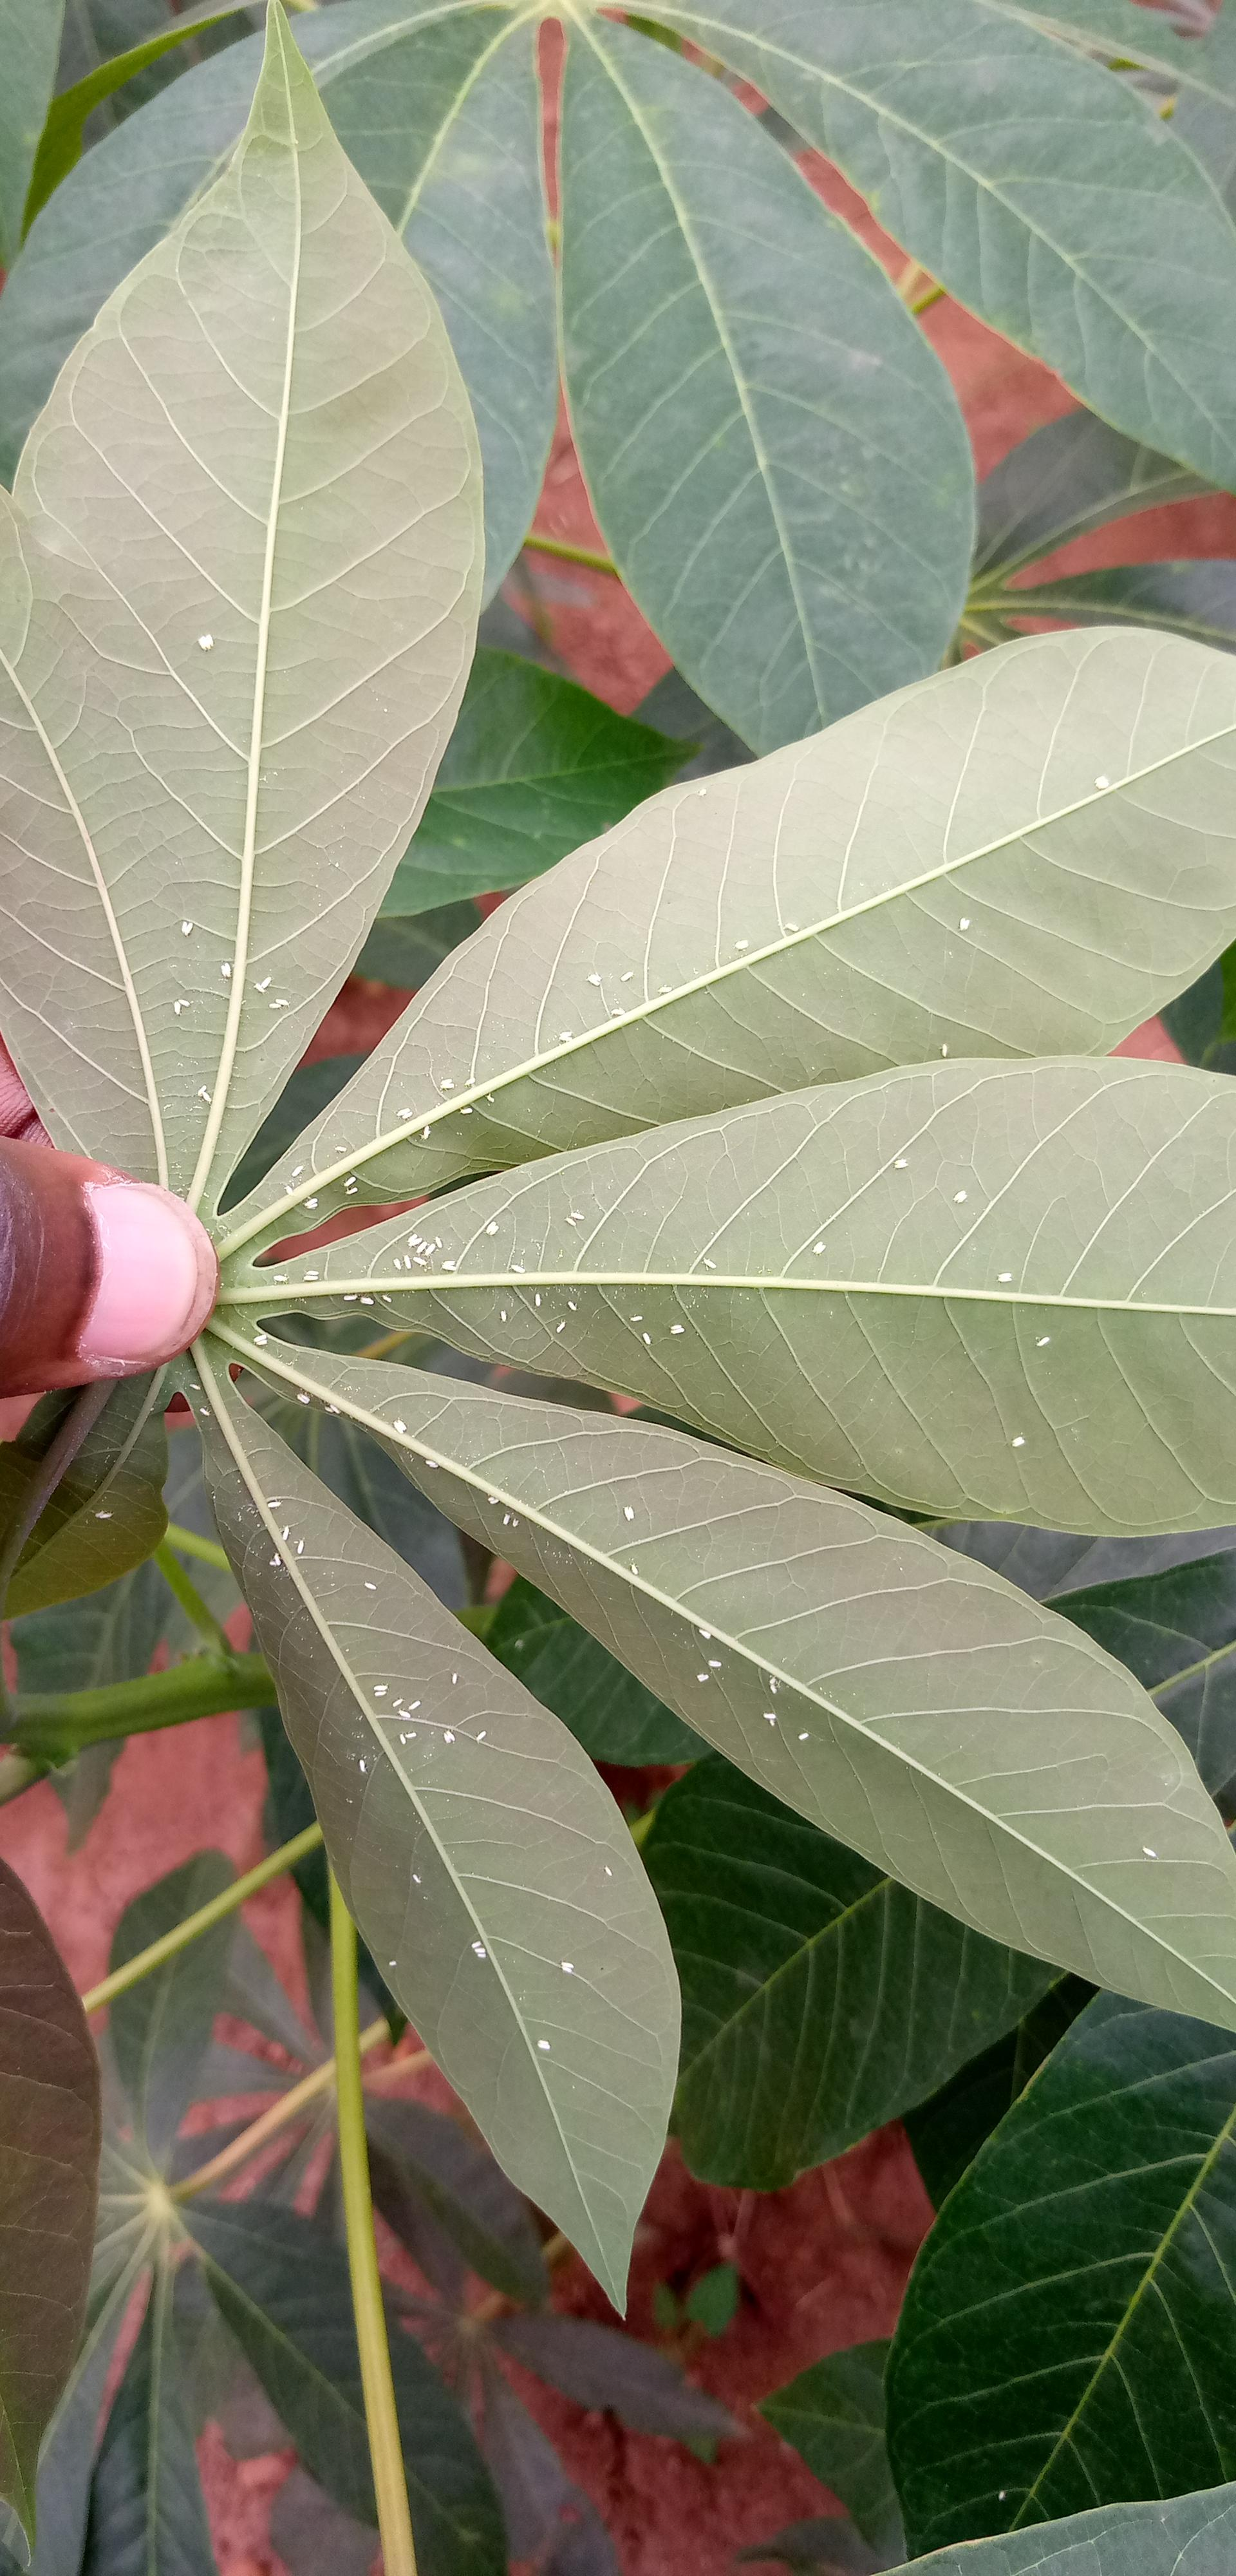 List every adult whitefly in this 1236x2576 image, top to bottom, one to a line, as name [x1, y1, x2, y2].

whitefly [207, 634, 216, 647]
whitefly [201, 635, 212, 650]
whitefly [197, 636, 207, 652]
whitefly [1094, 775, 1107, 784]
whitefly [1096, 779, 1109, 788]
whitefly [1098, 782, 1111, 792]
whitefly [695, 787, 708, 797]
whitefly [958, 917, 966, 933]
whitefly [179, 918, 188, 934]
whitefly [964, 918, 971, 933]
whitefly [185, 921, 194, 938]
whitefly [783, 922, 801, 933]
whitefly [735, 938, 749, 948]
whitefly [738, 943, 750, 952]
whitefly [225, 961, 234, 980]
whitefly [220, 964, 226, 980]
whitefly [619, 969, 635, 984]
whitefly [588, 972, 603, 982]
whitefly [261, 974, 272, 989]
whitefly [586, 976, 601, 988]
whitefly [253, 983, 267, 995]
whitefly [655, 984, 674, 994]
whitefly [274, 997, 290, 1007]
whitefly [177, 998, 193, 1009]
whitefly [173, 999, 183, 1018]
whitefly [267, 1002, 282, 1009]
whitefly [608, 1007, 628, 1016]
whitefly [557, 1030, 575, 1037]
whitefly [557, 1036, 574, 1043]
whitefly [939, 1041, 950, 1058]
whitefly [464, 1075, 477, 1088]
whitefly [437, 1077, 454, 1084]
whitefly [196, 1084, 207, 1099]
whitefly [440, 1084, 456, 1090]
whitefly [202, 1091, 214, 1104]
whitefly [485, 1092, 496, 1106]
whitefly [457, 1106, 476, 1117]
whitefly [395, 1107, 411, 1118]
whitefly [401, 1111, 414, 1121]
whitefly [422, 1124, 432, 1141]
whitefly [332, 1144, 348, 1153]
whitefly [892, 1156, 910, 1164]
whitefly [893, 1162, 909, 1170]
whitefly [289, 1164, 304, 1179]
whitefly [341, 1175, 359, 1188]
whitefly [284, 1184, 296, 1196]
whitefly [344, 1186, 360, 1197]
whitefly [952, 1189, 966, 1203]
whitefly [956, 1194, 968, 1204]
whitefly [303, 1197, 319, 1208]
whitefly [306, 1202, 319, 1211]
whitefly [569, 1210, 586, 1221]
whitefly [563, 1216, 577, 1228]
whitefly [485, 1220, 497, 1235]
whitefly [489, 1224, 500, 1237]
whitefly [407, 1233, 418, 1244]
whitefly [433, 1235, 445, 1249]
whitefly [407, 1236, 424, 1249]
whitefly [415, 1240, 428, 1255]
whitefly [812, 1240, 823, 1253]
whitefly [424, 1242, 436, 1256]
whitefly [816, 1244, 827, 1256]
whitefly [402, 1253, 415, 1271]
whitefly [411, 1255, 427, 1267]
whitefly [391, 1257, 403, 1273]
whitefly [702, 1258, 719, 1271]
whitefly [442, 1259, 457, 1265]
whitefly [509, 1263, 529, 1276]
whitefly [441, 1264, 459, 1272]
whitefly [304, 1269, 320, 1276]
whitefly [997, 1271, 1014, 1278]
whitefly [271, 1273, 289, 1284]
whitefly [302, 1275, 320, 1282]
whitefly [997, 1277, 1014, 1283]
whitefly [533, 1291, 544, 1311]
whitefly [380, 1293, 395, 1307]
whitefly [341, 1294, 359, 1303]
whitefly [359, 1294, 376, 1307]
whitefly [566, 1300, 578, 1314]
whitefly [498, 1308, 510, 1325]
whitefly [628, 1312, 645, 1325]
whitefly [554, 1319, 569, 1336]
whitefly [669, 1323, 684, 1331]
whitefly [669, 1326, 686, 1336]
whitefly [641, 1330, 653, 1347]
whitefly [253, 1333, 268, 1342]
whitefly [1035, 1335, 1053, 1349]
whitefly [255, 1340, 268, 1348]
whitefly [187, 1382, 203, 1392]
whitefly [294, 1392, 312, 1406]
whitefly [329, 1403, 342, 1416]
whitefly [198, 1405, 211, 1417]
whitefly [323, 1405, 334, 1414]
whitefly [397, 1419, 408, 1432]
whitefly [393, 1419, 404, 1435]
whitefly [1011, 1435, 1024, 1444]
whitefly [1011, 1439, 1026, 1450]
whitefly [424, 1459, 437, 1465]
whitefly [427, 1463, 439, 1470]
whitefly [487, 1495, 496, 1502]
whitefly [267, 1498, 285, 1510]
whitefly [489, 1499, 500, 1506]
whitefly [623, 1505, 630, 1522]
whitefly [628, 1506, 636, 1520]
whitefly [94, 1510, 105, 1520]
whitefly [100, 1511, 115, 1520]
whitefly [501, 1511, 510, 1528]
whitefly [511, 1516, 521, 1529]
whitefly [280, 1522, 292, 1541]
whitefly [294, 1537, 308, 1556]
whitefly [273, 1551, 284, 1567]
whitefly [268, 1559, 276, 1567]
whitefly [630, 1562, 640, 1577]
whitefly [362, 1580, 379, 1592]
whitefly [698, 1627, 712, 1642]
whitefly [707, 1658, 726, 1669]
whitefly [449, 1671, 460, 1686]
whitefly [696, 1672, 706, 1680]
whitefly [698, 1672, 709, 1683]
whitefly [768, 1676, 780, 1685]
whitefly [372, 1683, 389, 1691]
whitefly [769, 1684, 780, 1696]
whitefly [373, 1690, 389, 1698]
whitefly [391, 1697, 405, 1709]
whitefly [409, 1699, 422, 1711]
whitefly [397, 1709, 412, 1720]
whitefly [760, 1710, 777, 1718]
whitefly [474, 1728, 490, 1744]
whitefly [447, 1730, 456, 1743]
whitefly [796, 1730, 812, 1742]
whitefly [404, 1730, 418, 1740]
whitefly [443, 1732, 451, 1745]
whitefly [398, 1732, 408, 1746]
whitefly [357, 1757, 369, 1774]
whitefly [1140, 1844, 1158, 1859]
whitefly [603, 1864, 615, 1879]
whitefly [411, 1872, 424, 1886]
whitefly [471, 1940, 482, 1949]
whitefly [473, 1947, 486, 1953]
whitefly [476, 1953, 488, 1958]
whitefly [387, 1958, 398, 1969]
whitefly [559, 1960, 576, 1968]
whitefly [561, 1966, 574, 1975]
whitefly [536, 2040, 550, 2045]
whitefly [536, 2043, 552, 2051]